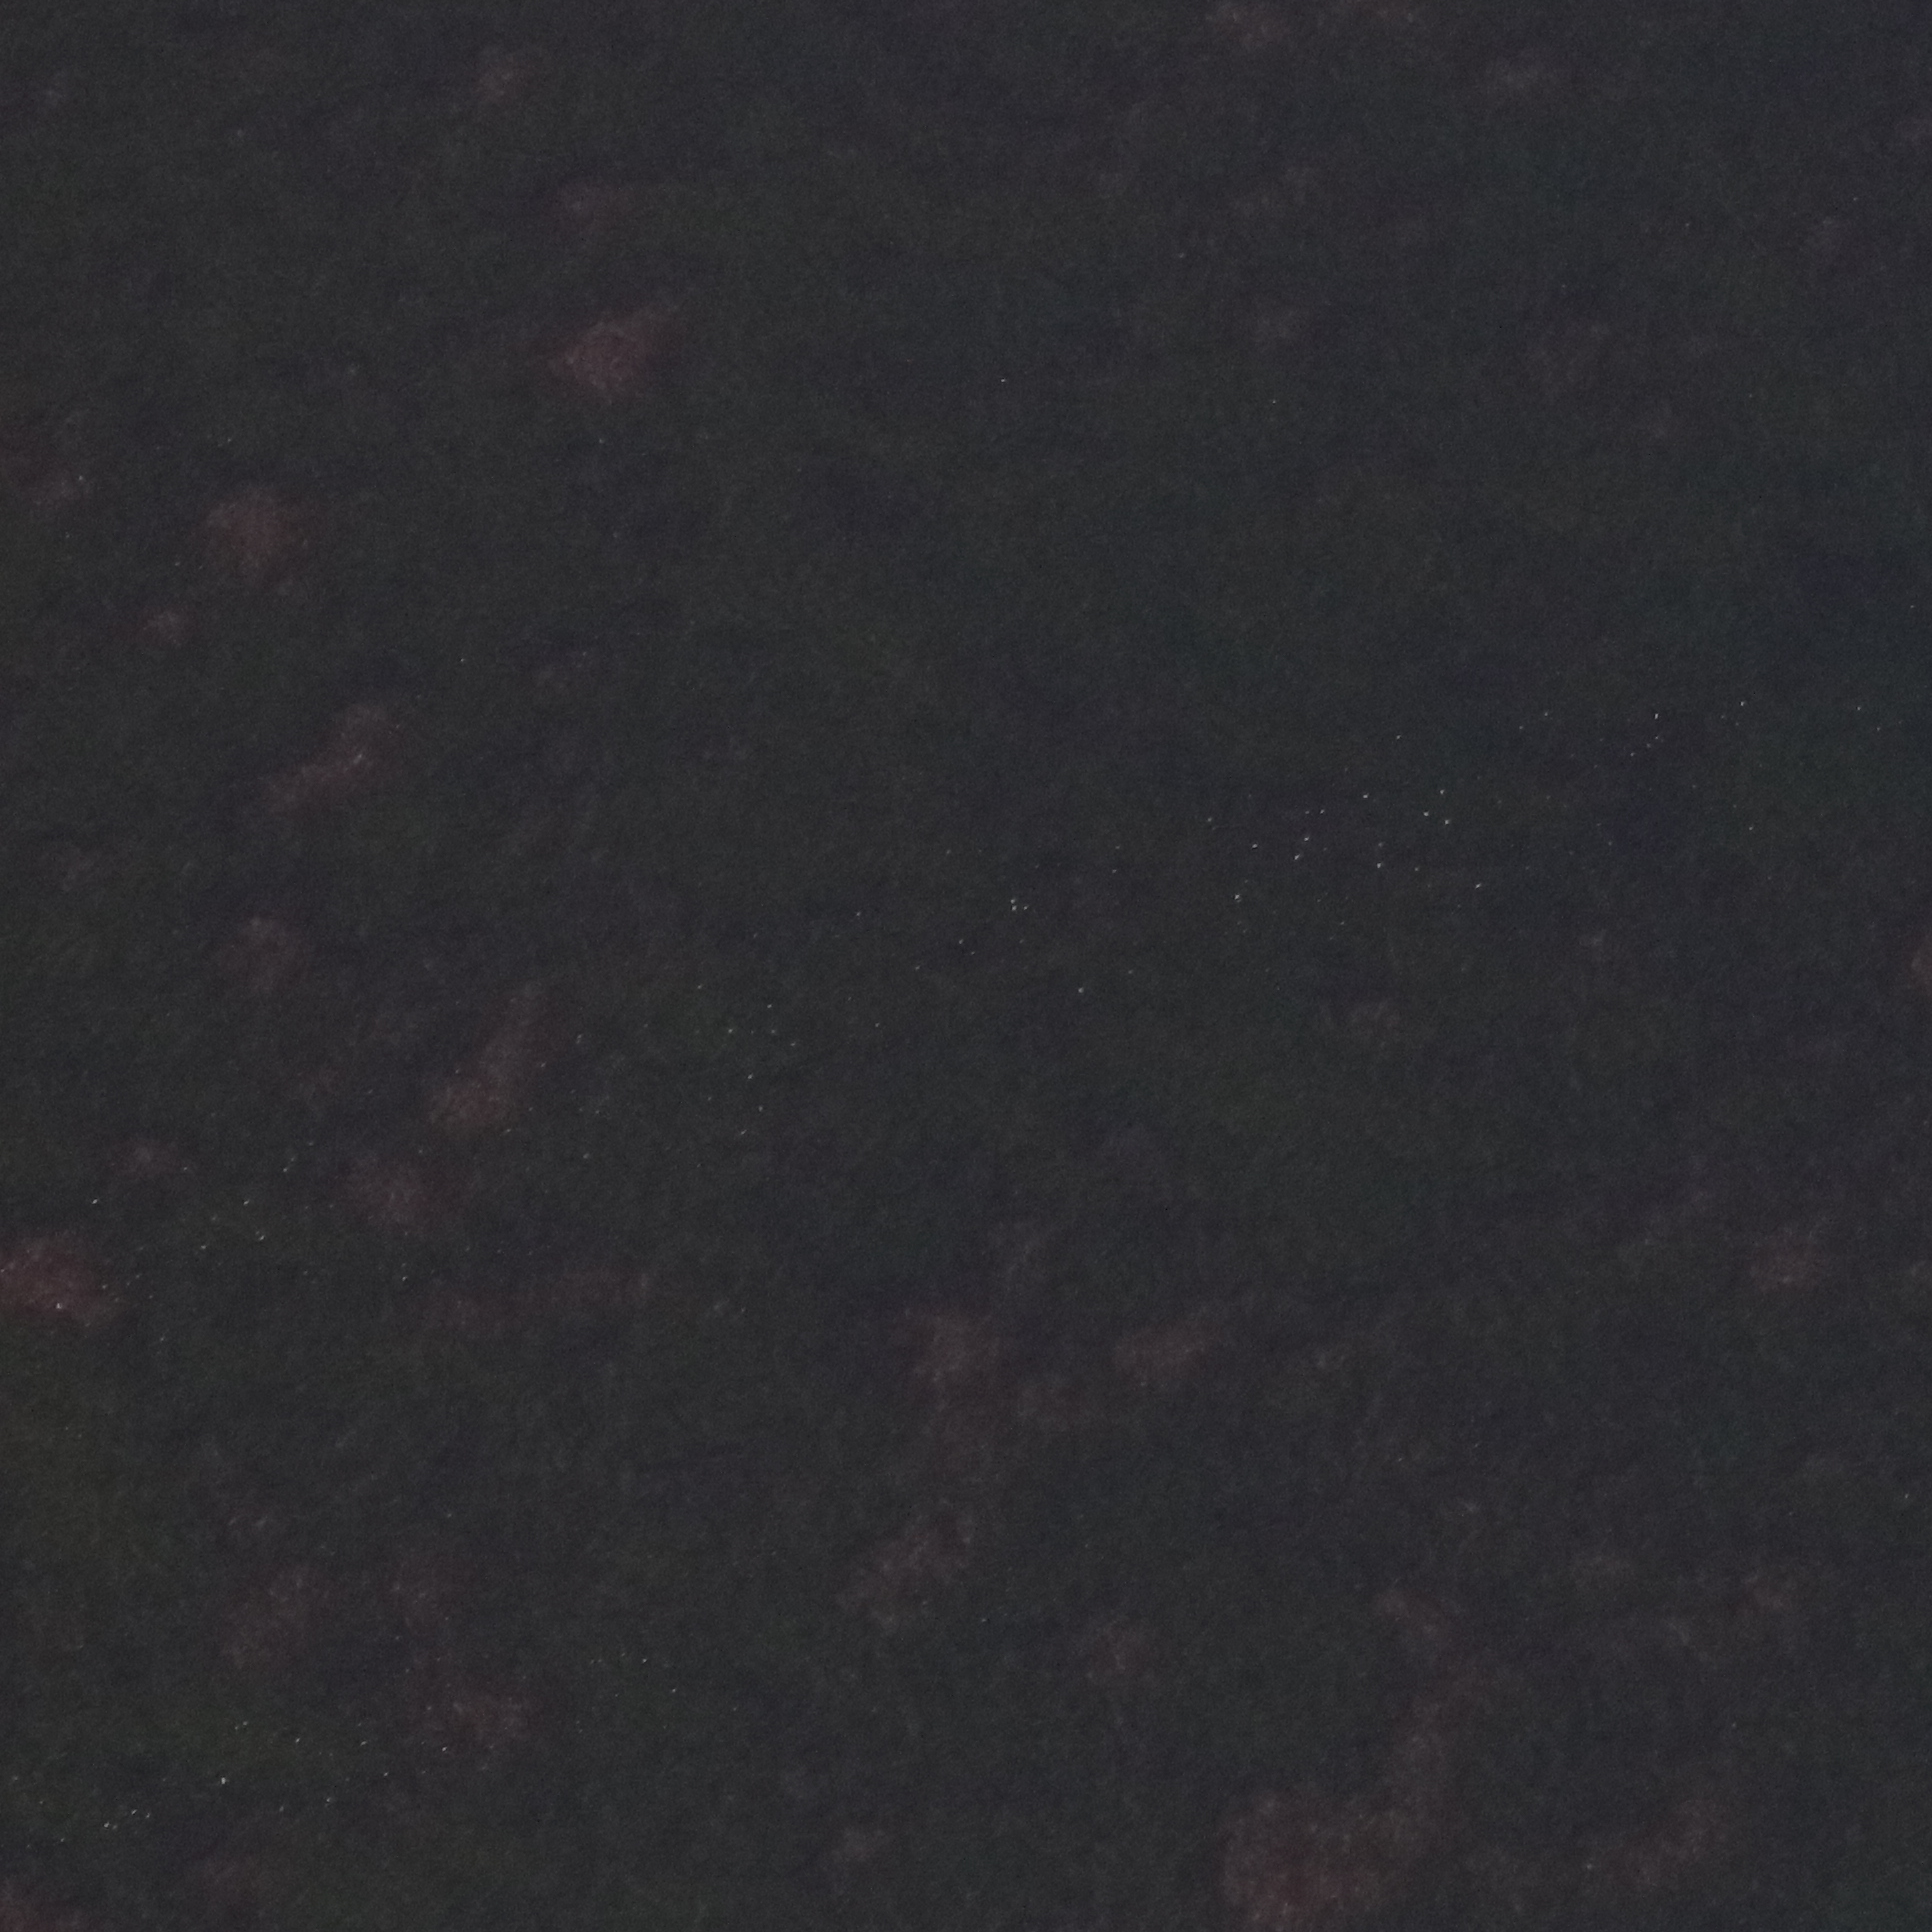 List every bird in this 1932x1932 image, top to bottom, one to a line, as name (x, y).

None